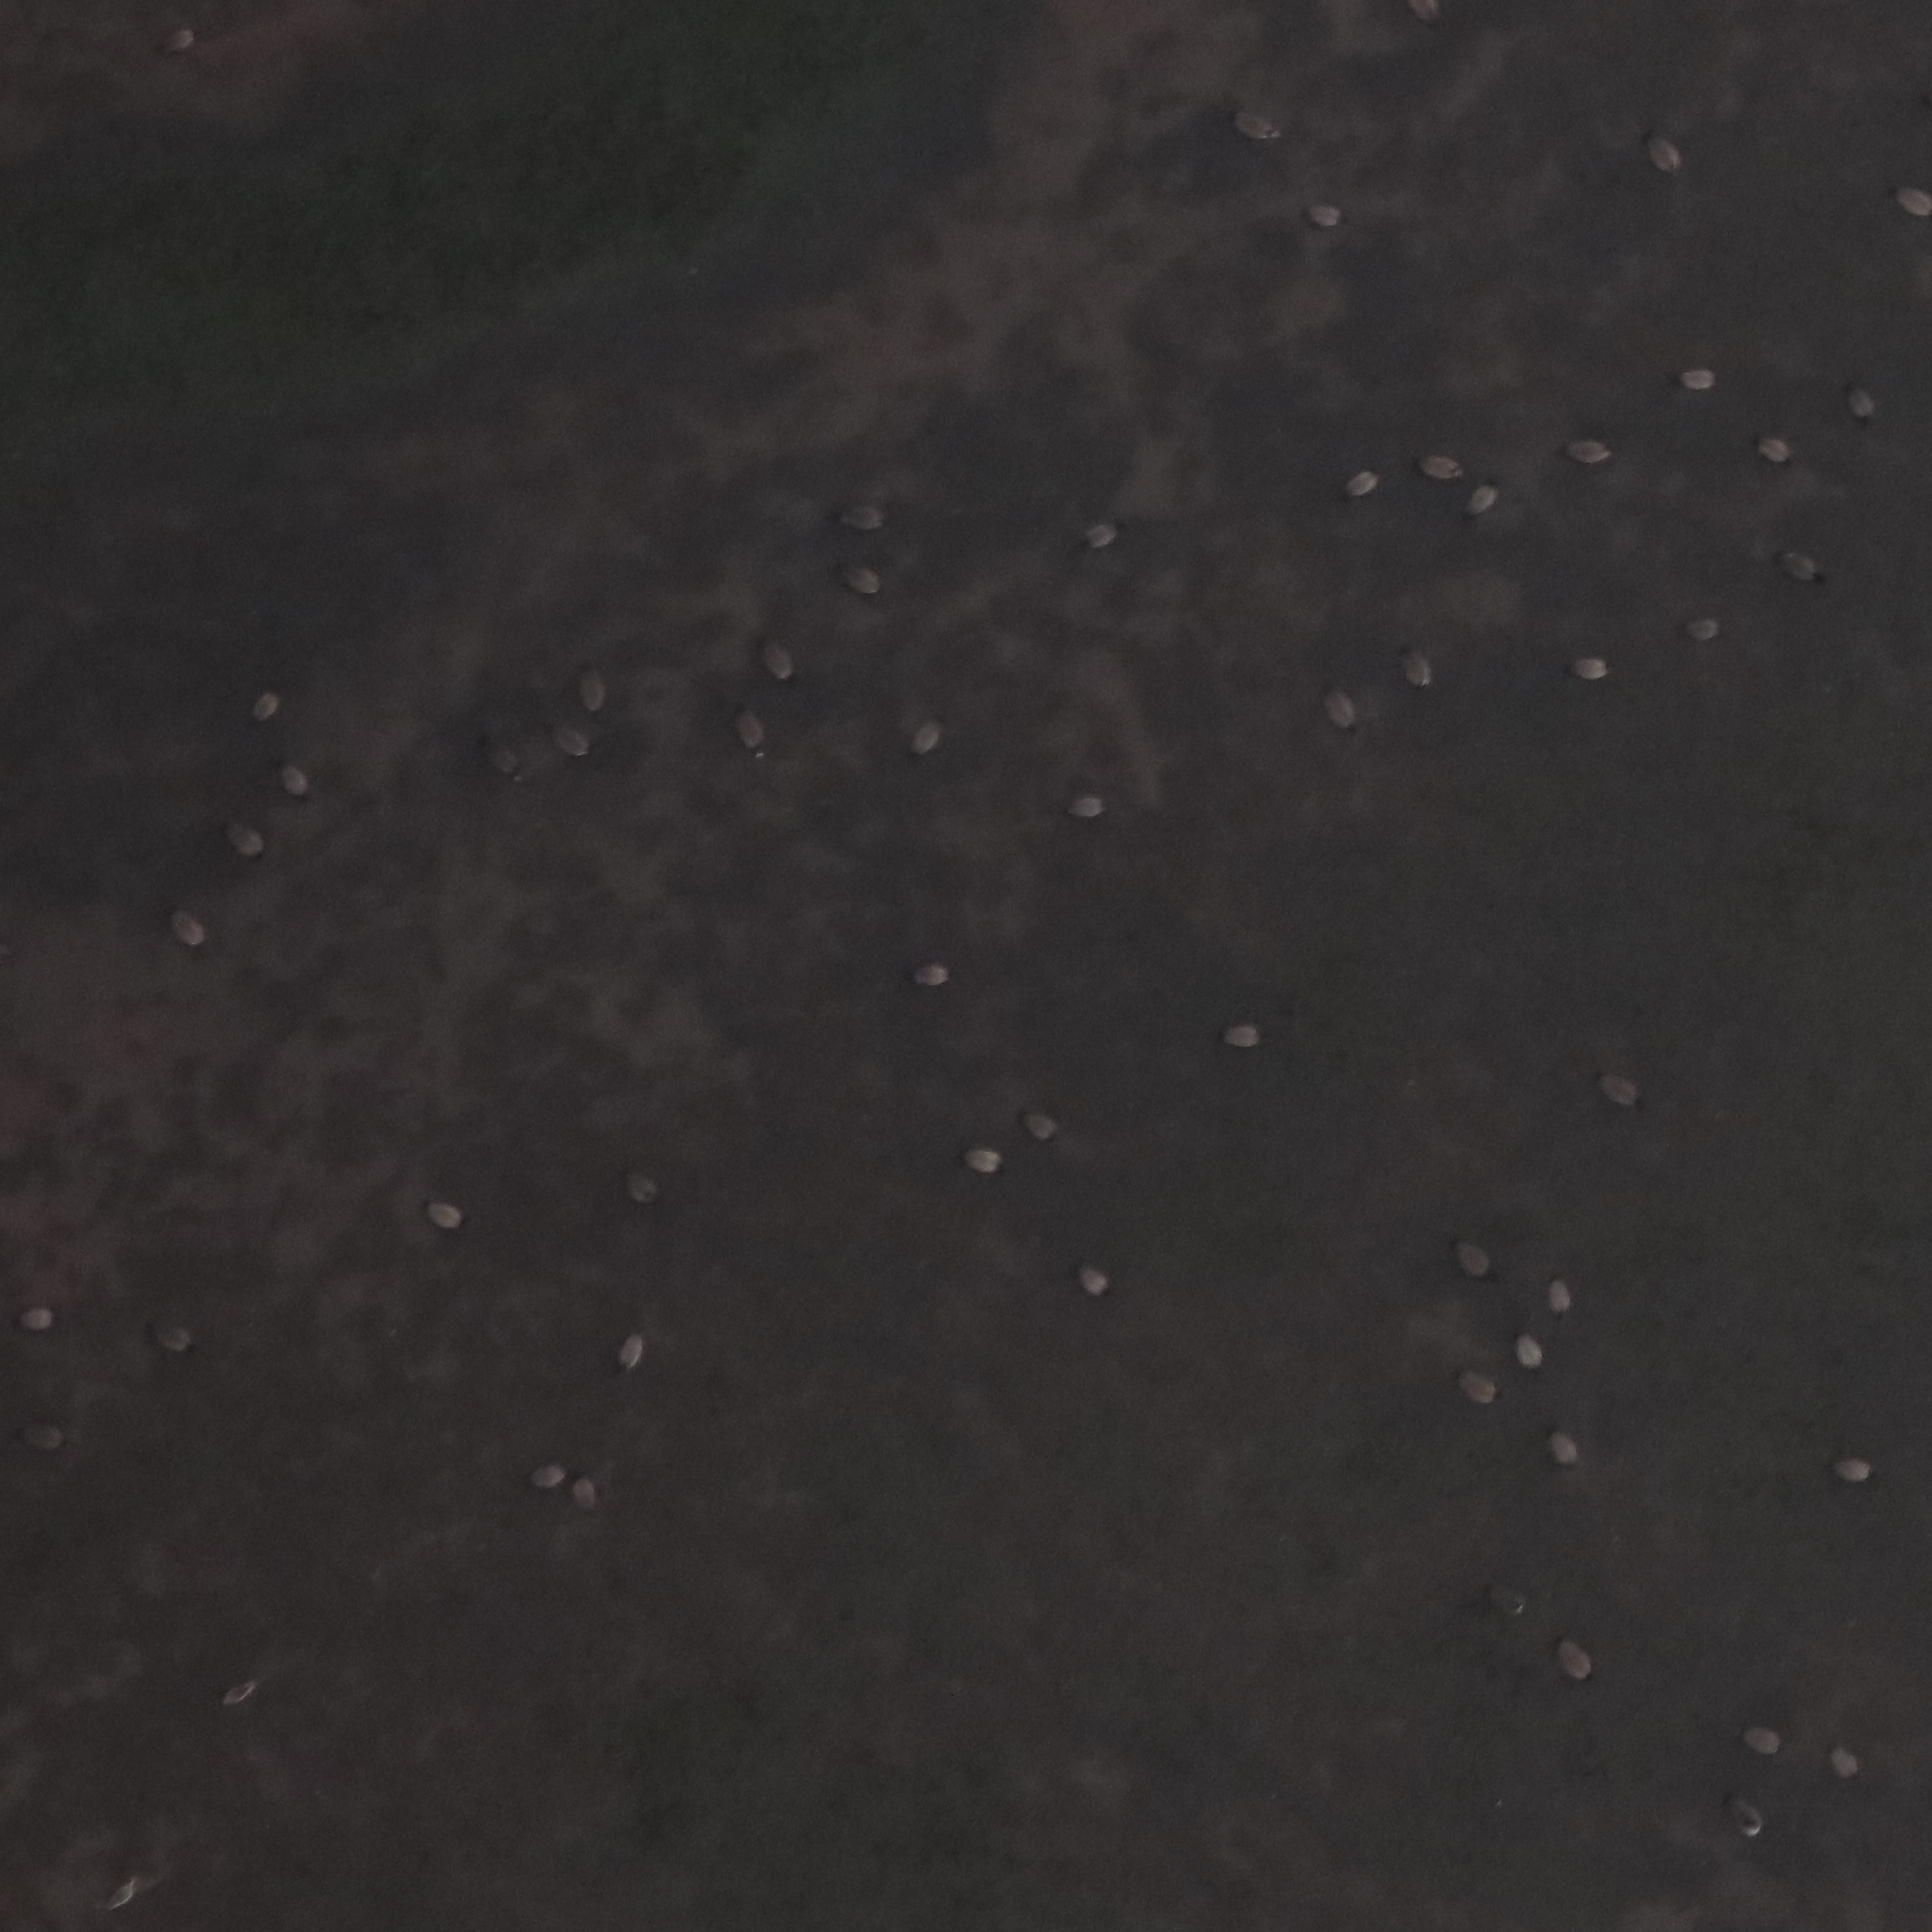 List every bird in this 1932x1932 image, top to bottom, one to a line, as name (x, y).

Canada goose (1423, 8)
Canada goose (177, 36)
Canada goose (1257, 122)
Canada goose (1663, 157)
Canada goose (1916, 198)
Canada goose (1320, 219)
Canada goose (1702, 371)
Canada goose (1868, 406)
Canada goose (1767, 451)
Canada goose (1584, 457)
Canada goose (1434, 464)
Canada goose (1366, 470)
Canada goose (1482, 492)
Canada goose (862, 526)
Canada goose (1098, 535)
Canada goose (1805, 571)
Canada goose (858, 587)
Canada goose (1699, 633)
Canada goose (781, 663)
Canada goose (1587, 665)
Canada goose (1412, 671)
Canada goose (595, 693)
Canada goose (1340, 706)
Canada goose (267, 710)
Canada goose (755, 727)
Canada goose (934, 736)
Canada goose (574, 745)
Canada goose (502, 753)
Canada goose (295, 784)
Canada goose (1084, 802)
Canada goose (238, 835)
Canada goose (184, 928)
Canada goose (934, 974)
Canada goose (1244, 1031)
Canada goose (1623, 1088)
Canada goose (1042, 1120)
Canada goose (987, 1155)
Canada goose (643, 1192)
Canada goose (453, 1214)
Canada goose (1480, 1260)
Canada goose (1095, 1274)
Canada goose (1553, 1293)
Canada goose (43, 1316)
Canada goose (172, 1344)
Canada goose (1532, 1349)
Canada goose (636, 1350)
Canada goose (1489, 1392)
Canada goose (55, 1430)
Canada goose (1568, 1454)
Canada goose (546, 1473)
Canada goose (1847, 1475)
Canada goose (585, 1483)
Canada goose (1500, 1600)
Canada goose (1575, 1662)
Canada goose (241, 1696)
Canada goose (1759, 1734)
Canada goose (1846, 1763)
Canada goose (1748, 1820)
Canada goose (127, 1890)